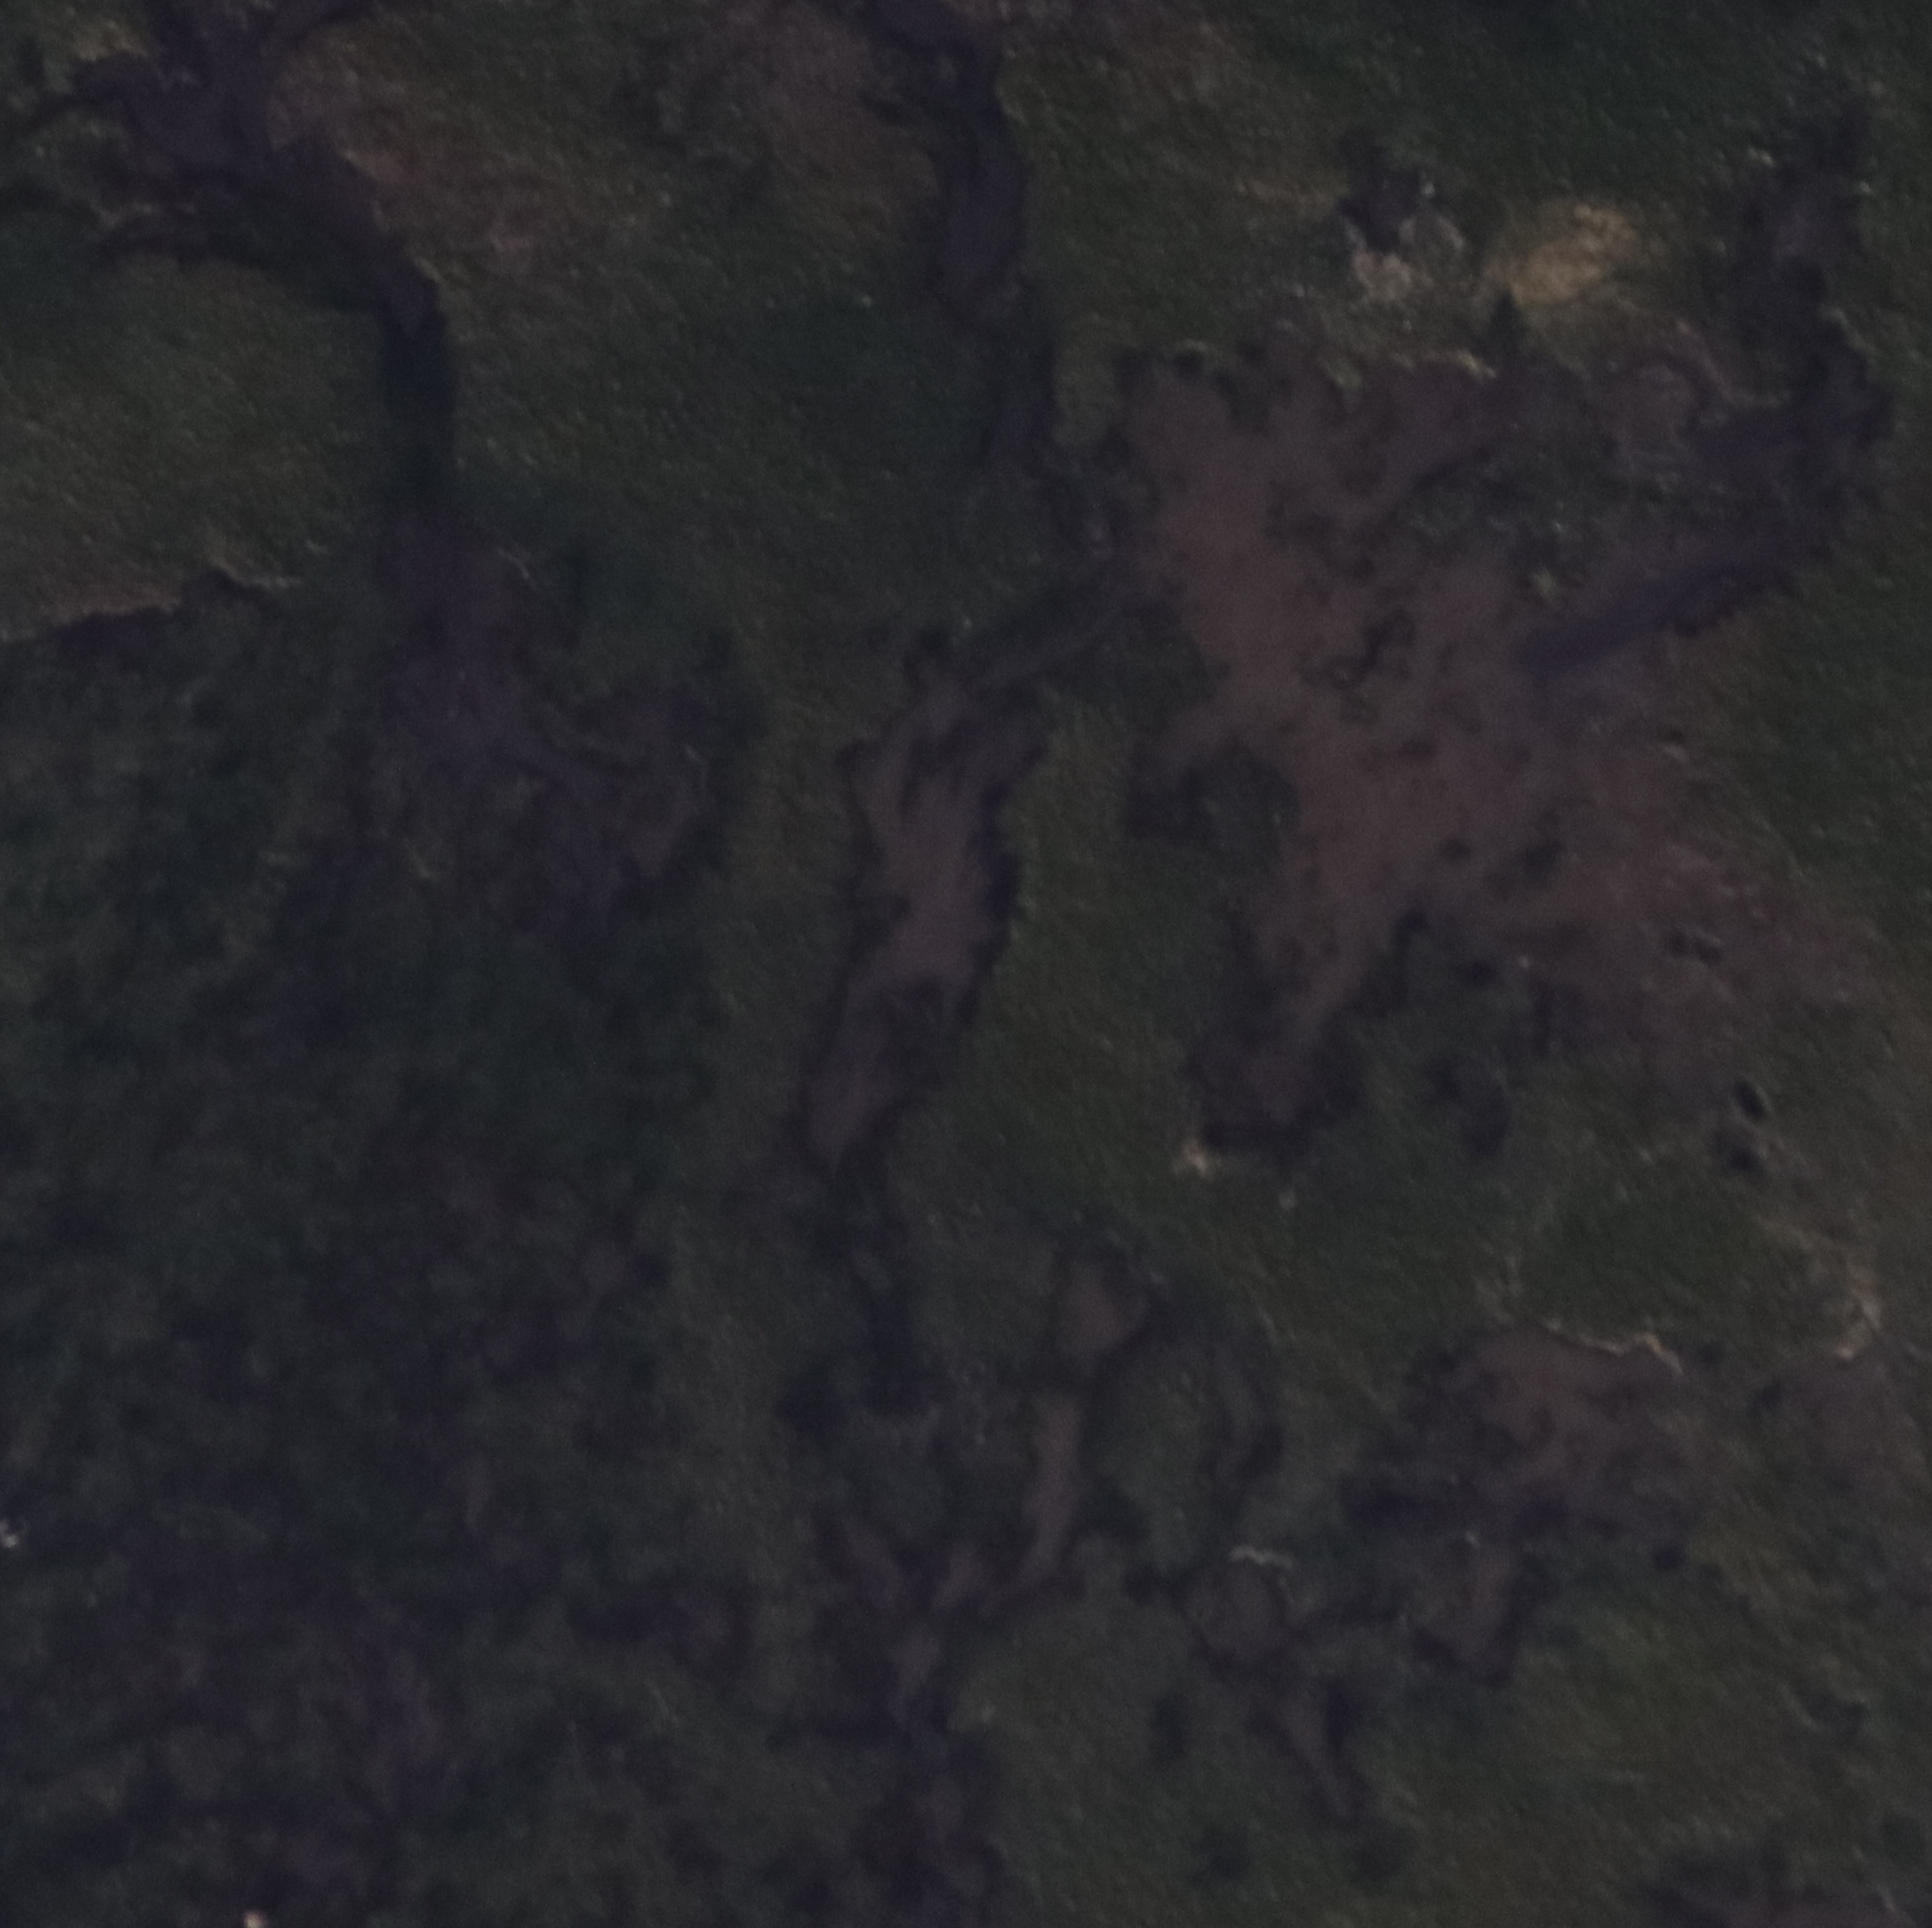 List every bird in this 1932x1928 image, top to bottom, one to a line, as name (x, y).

brant (4, 1533)